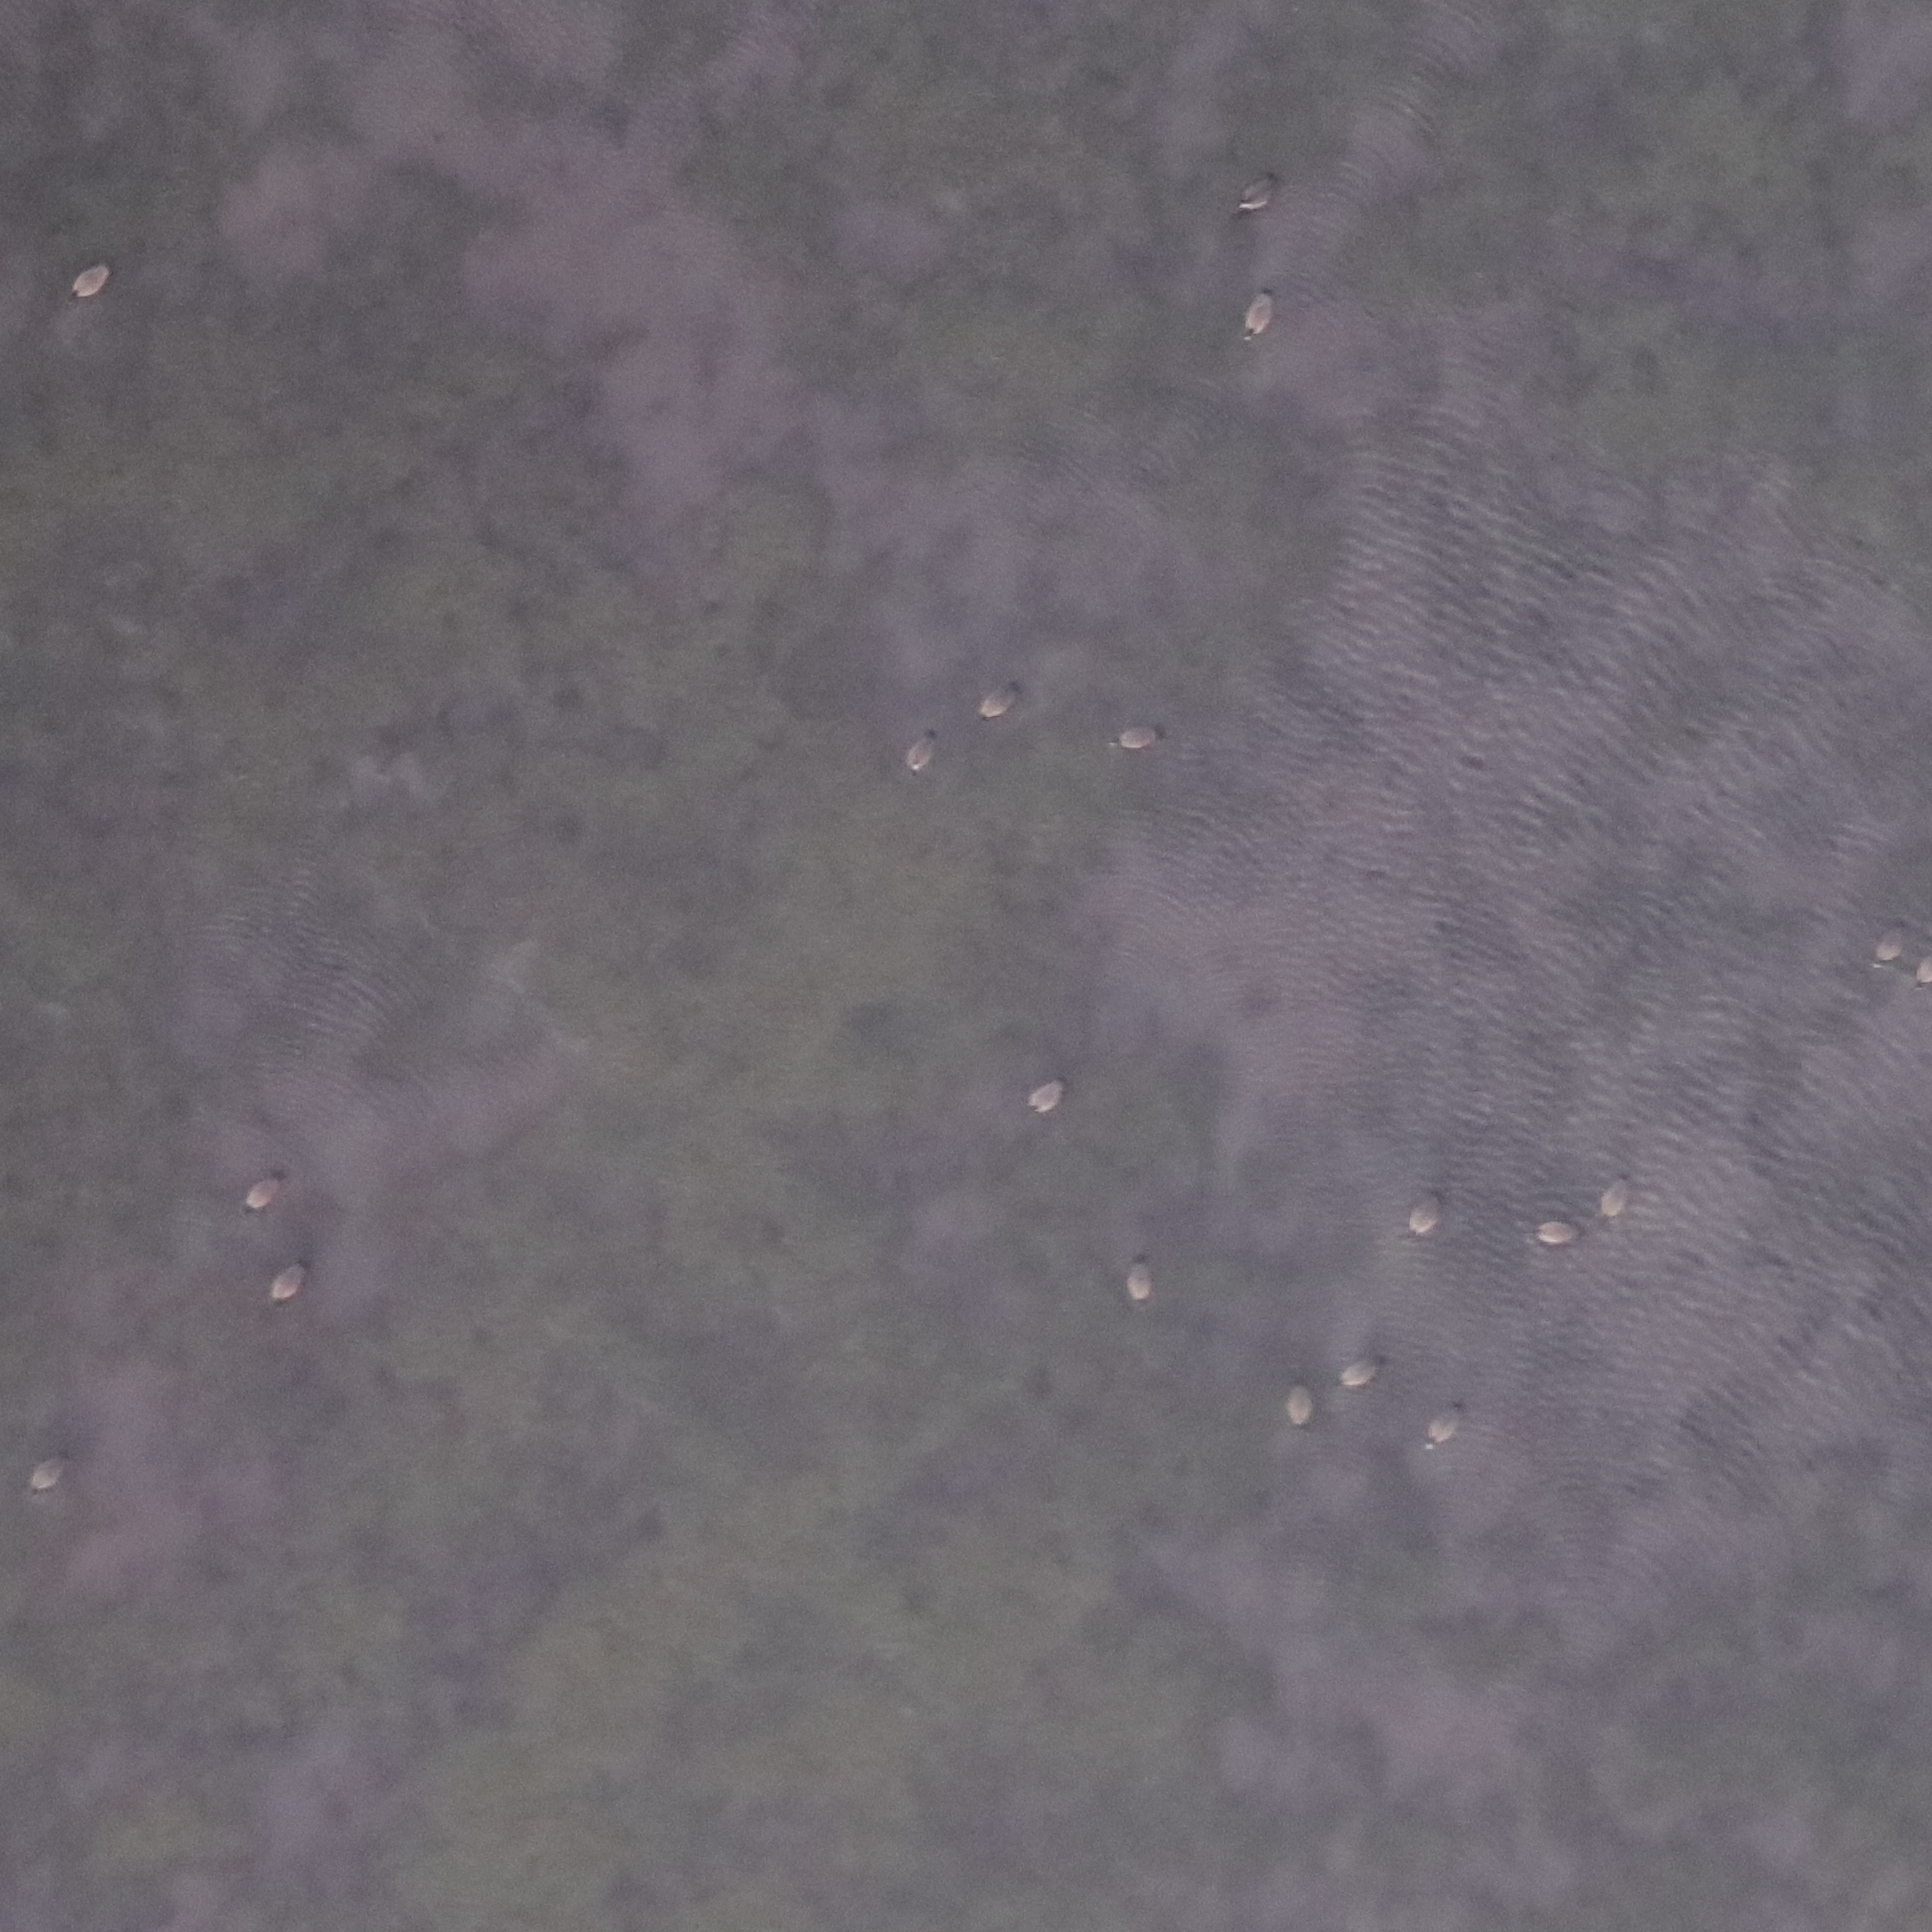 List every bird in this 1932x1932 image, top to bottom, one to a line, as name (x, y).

Canada goose (1255, 195)
Canada goose (91, 281)
Canada goose (1260, 323)
Canada goose (996, 706)
Canada goose (1137, 745)
Canada goose (923, 752)
Canada goose (1892, 947)
Canada goose (1047, 1097)
Canada goose (260, 1200)
Canada goose (1613, 1201)
Canada goose (1421, 1215)
Canada goose (1551, 1235)
Canada goose (289, 1284)
Canada goose (1144, 1285)
Canada goose (1359, 1376)
Canada goose (1302, 1408)
Canada goose (1440, 1423)
Canada goose (43, 1475)